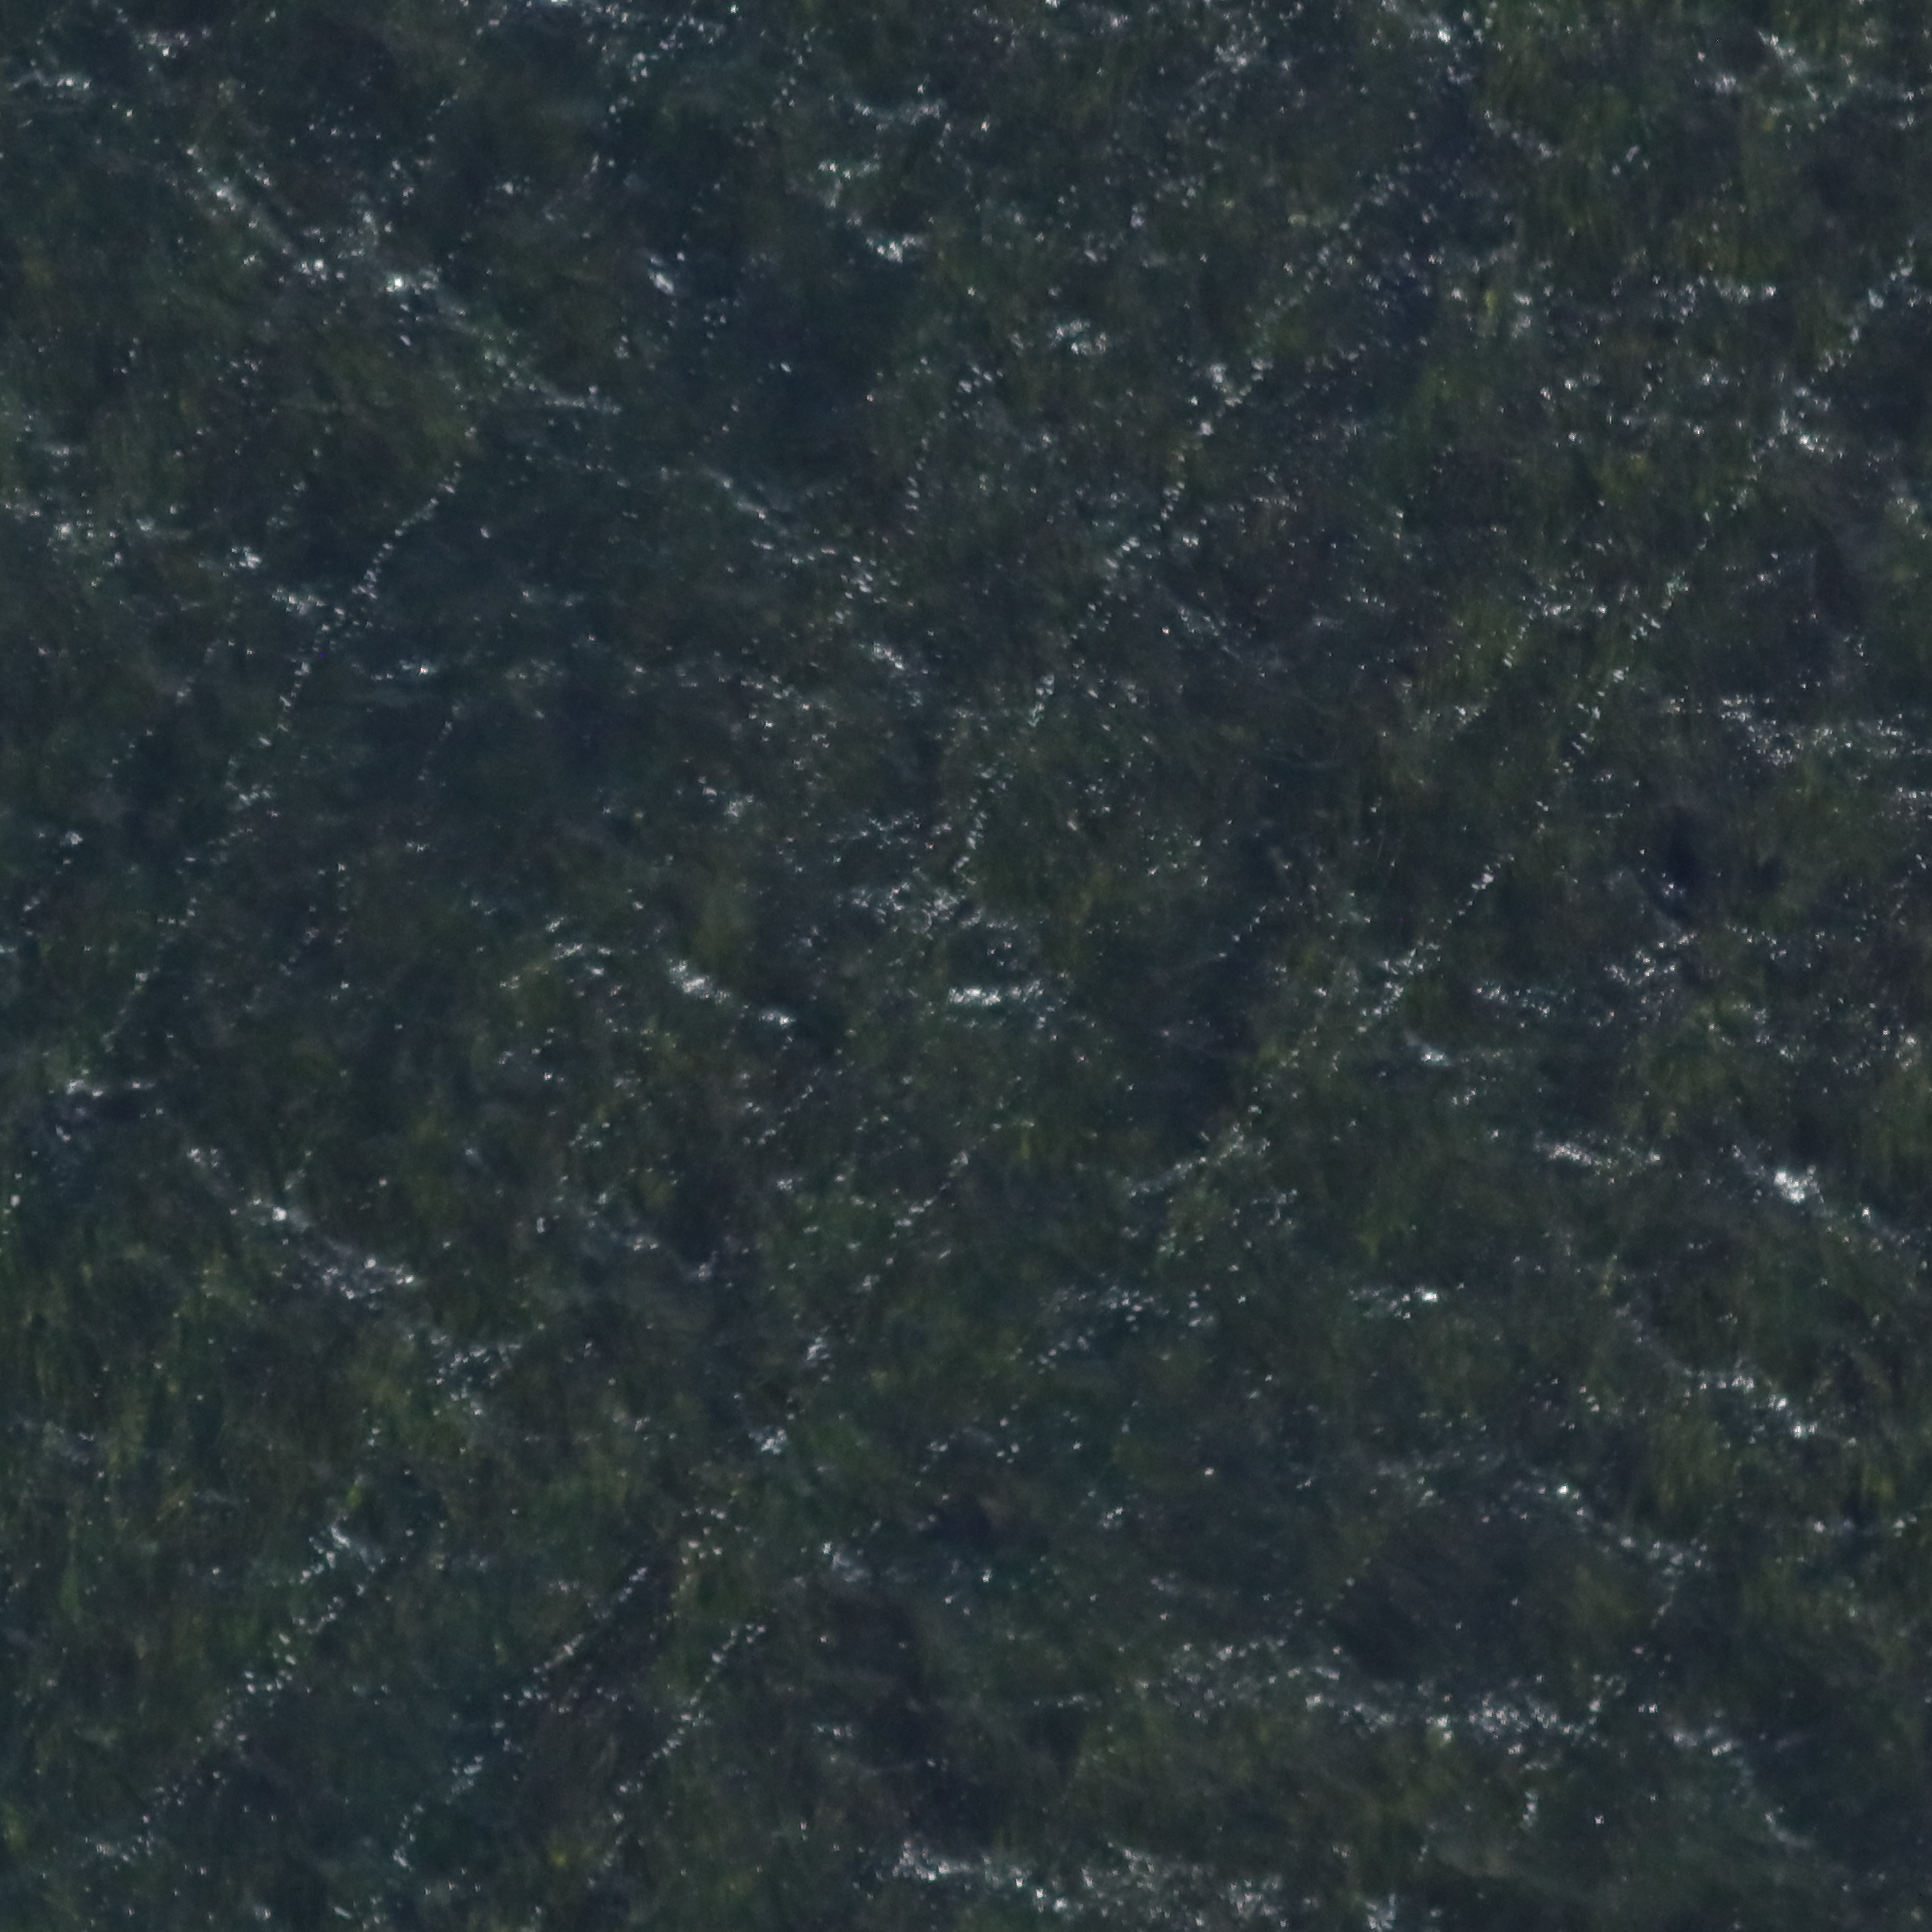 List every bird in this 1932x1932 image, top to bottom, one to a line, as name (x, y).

None